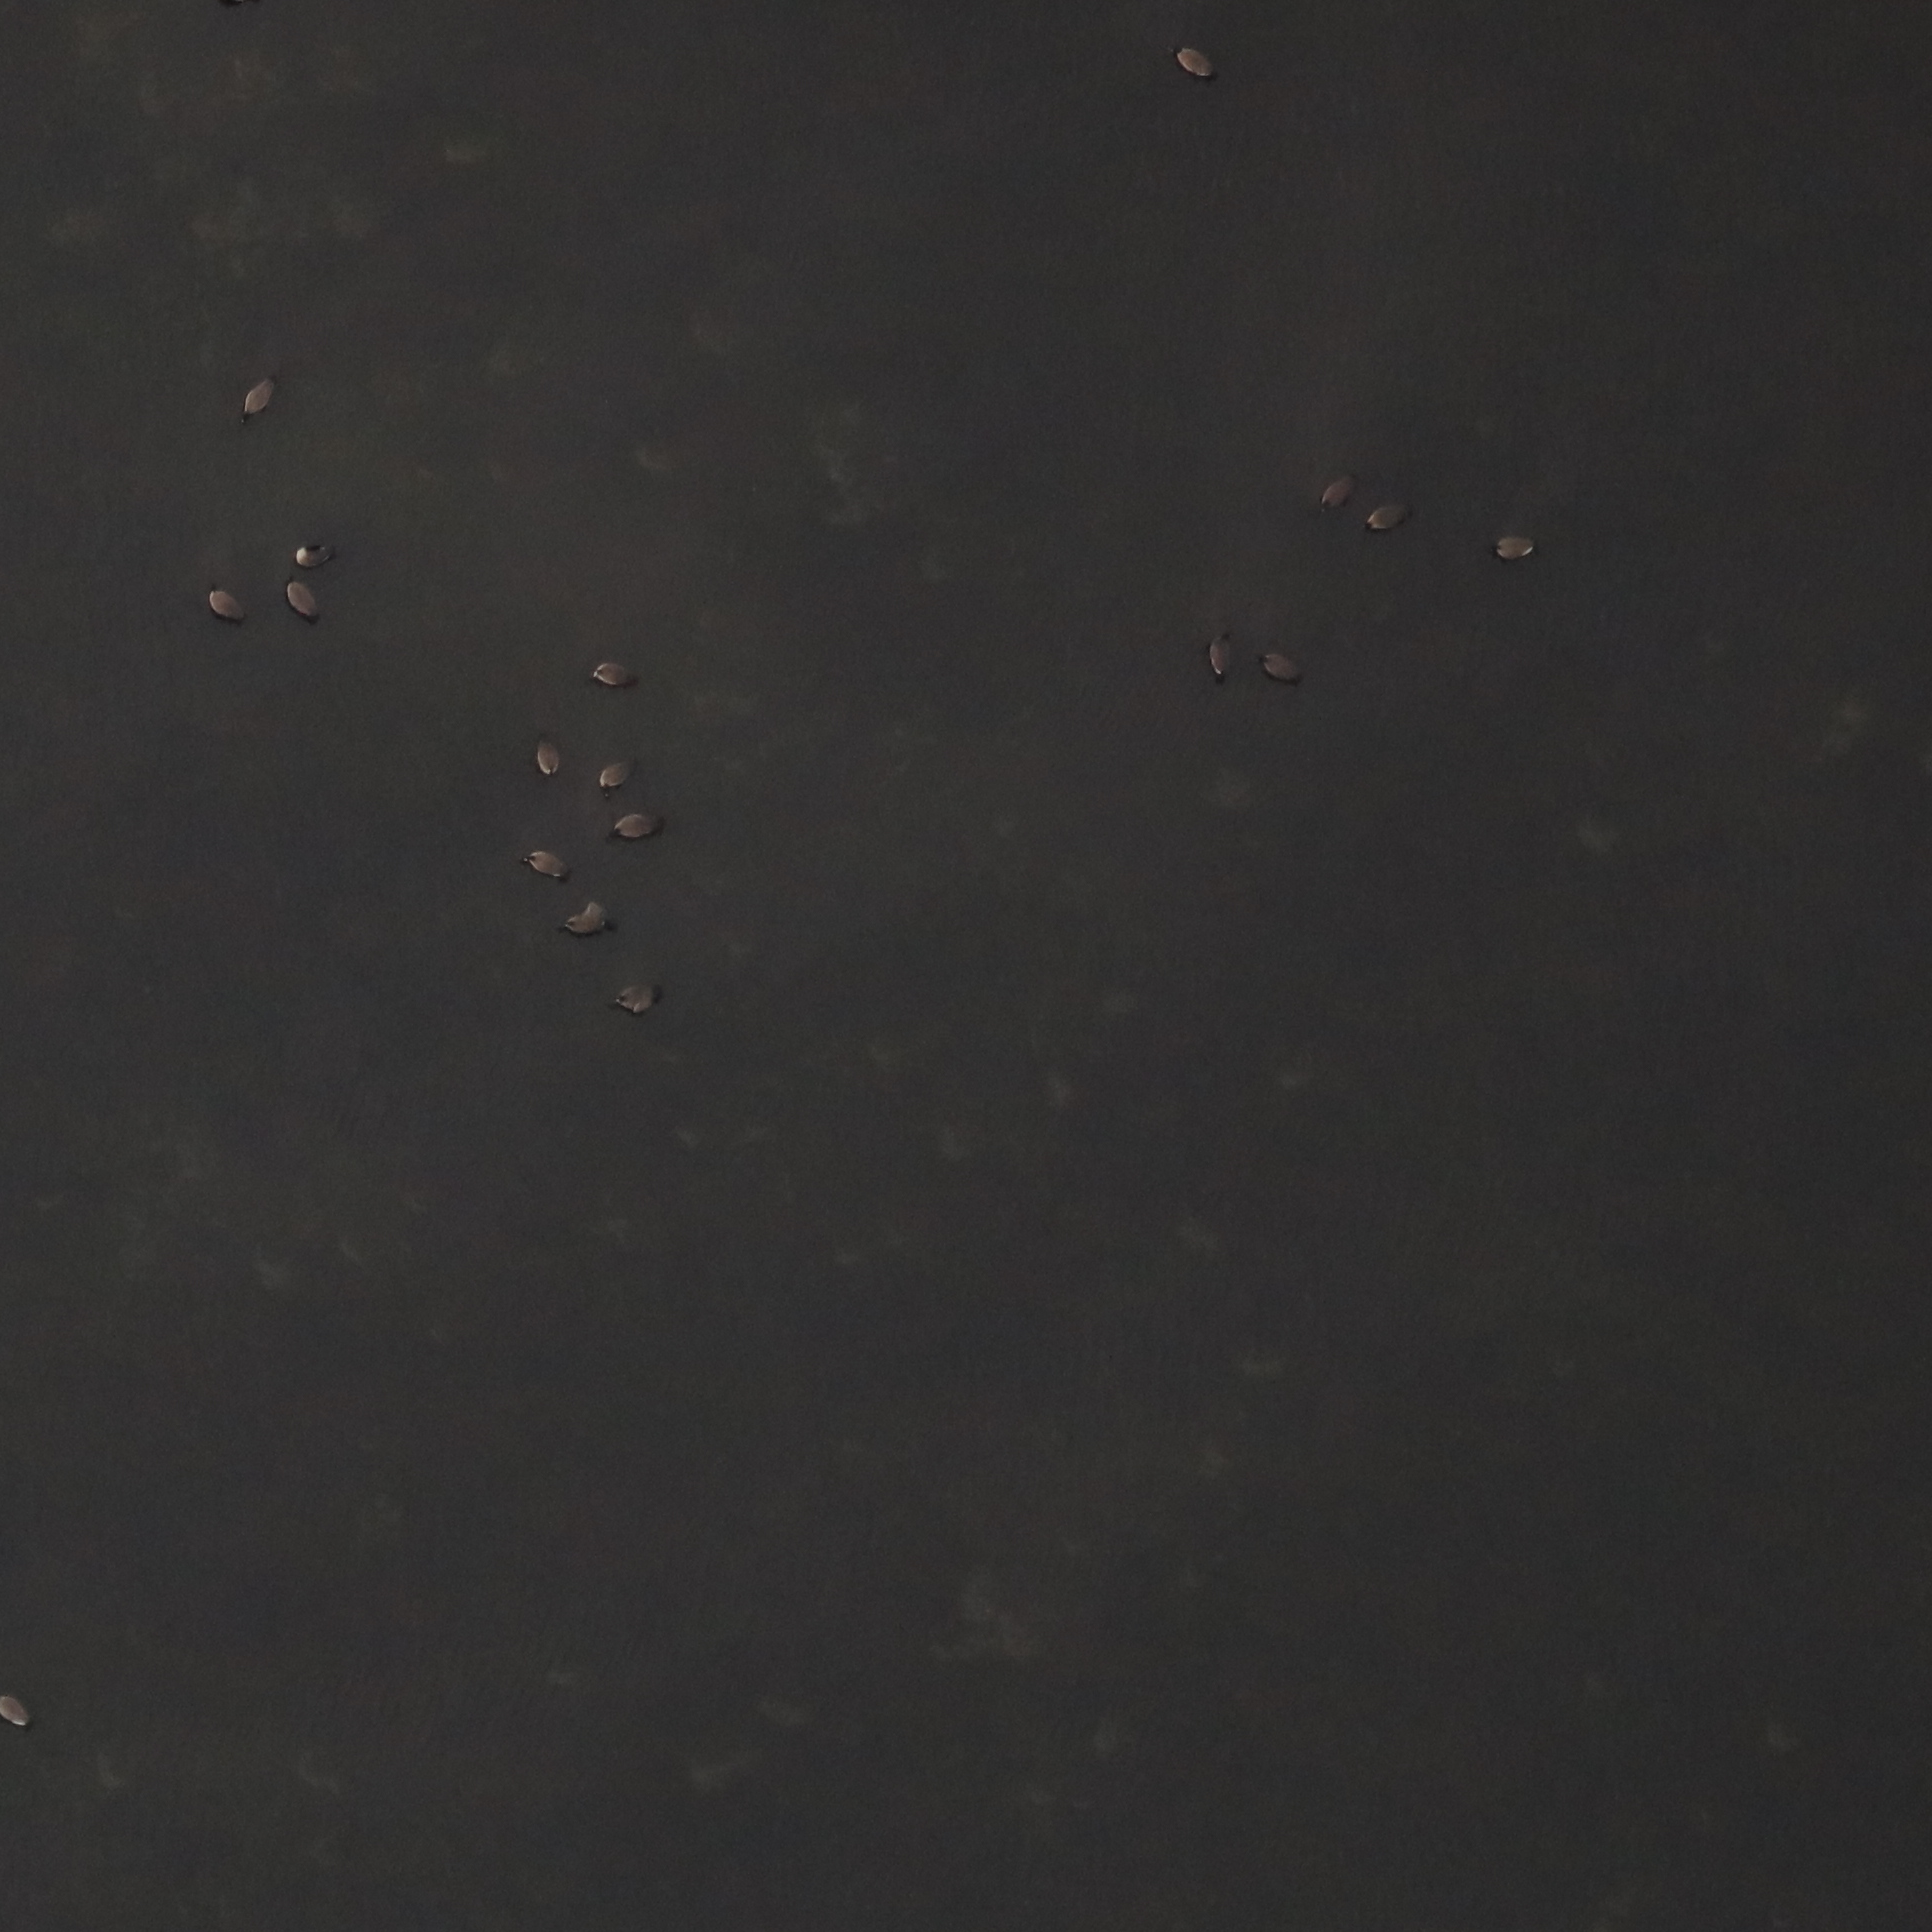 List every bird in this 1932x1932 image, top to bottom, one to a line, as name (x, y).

Canada goose (1194, 64)
Canada goose (259, 398)
Canada goose (1338, 492)
Canada goose (1387, 517)
Canada goose (1513, 546)
Canada goose (317, 552)
Canada goose (300, 596)
Canada goose (226, 604)
Canada goose (1222, 657)
Canada goose (1279, 667)
Canada goose (618, 676)
Canada goose (550, 758)
Canada goose (614, 775)
Canada goose (636, 825)
Canada goose (548, 864)
Canada goose (589, 922)
Canada goose (638, 997)
Canada goose (14, 1709)